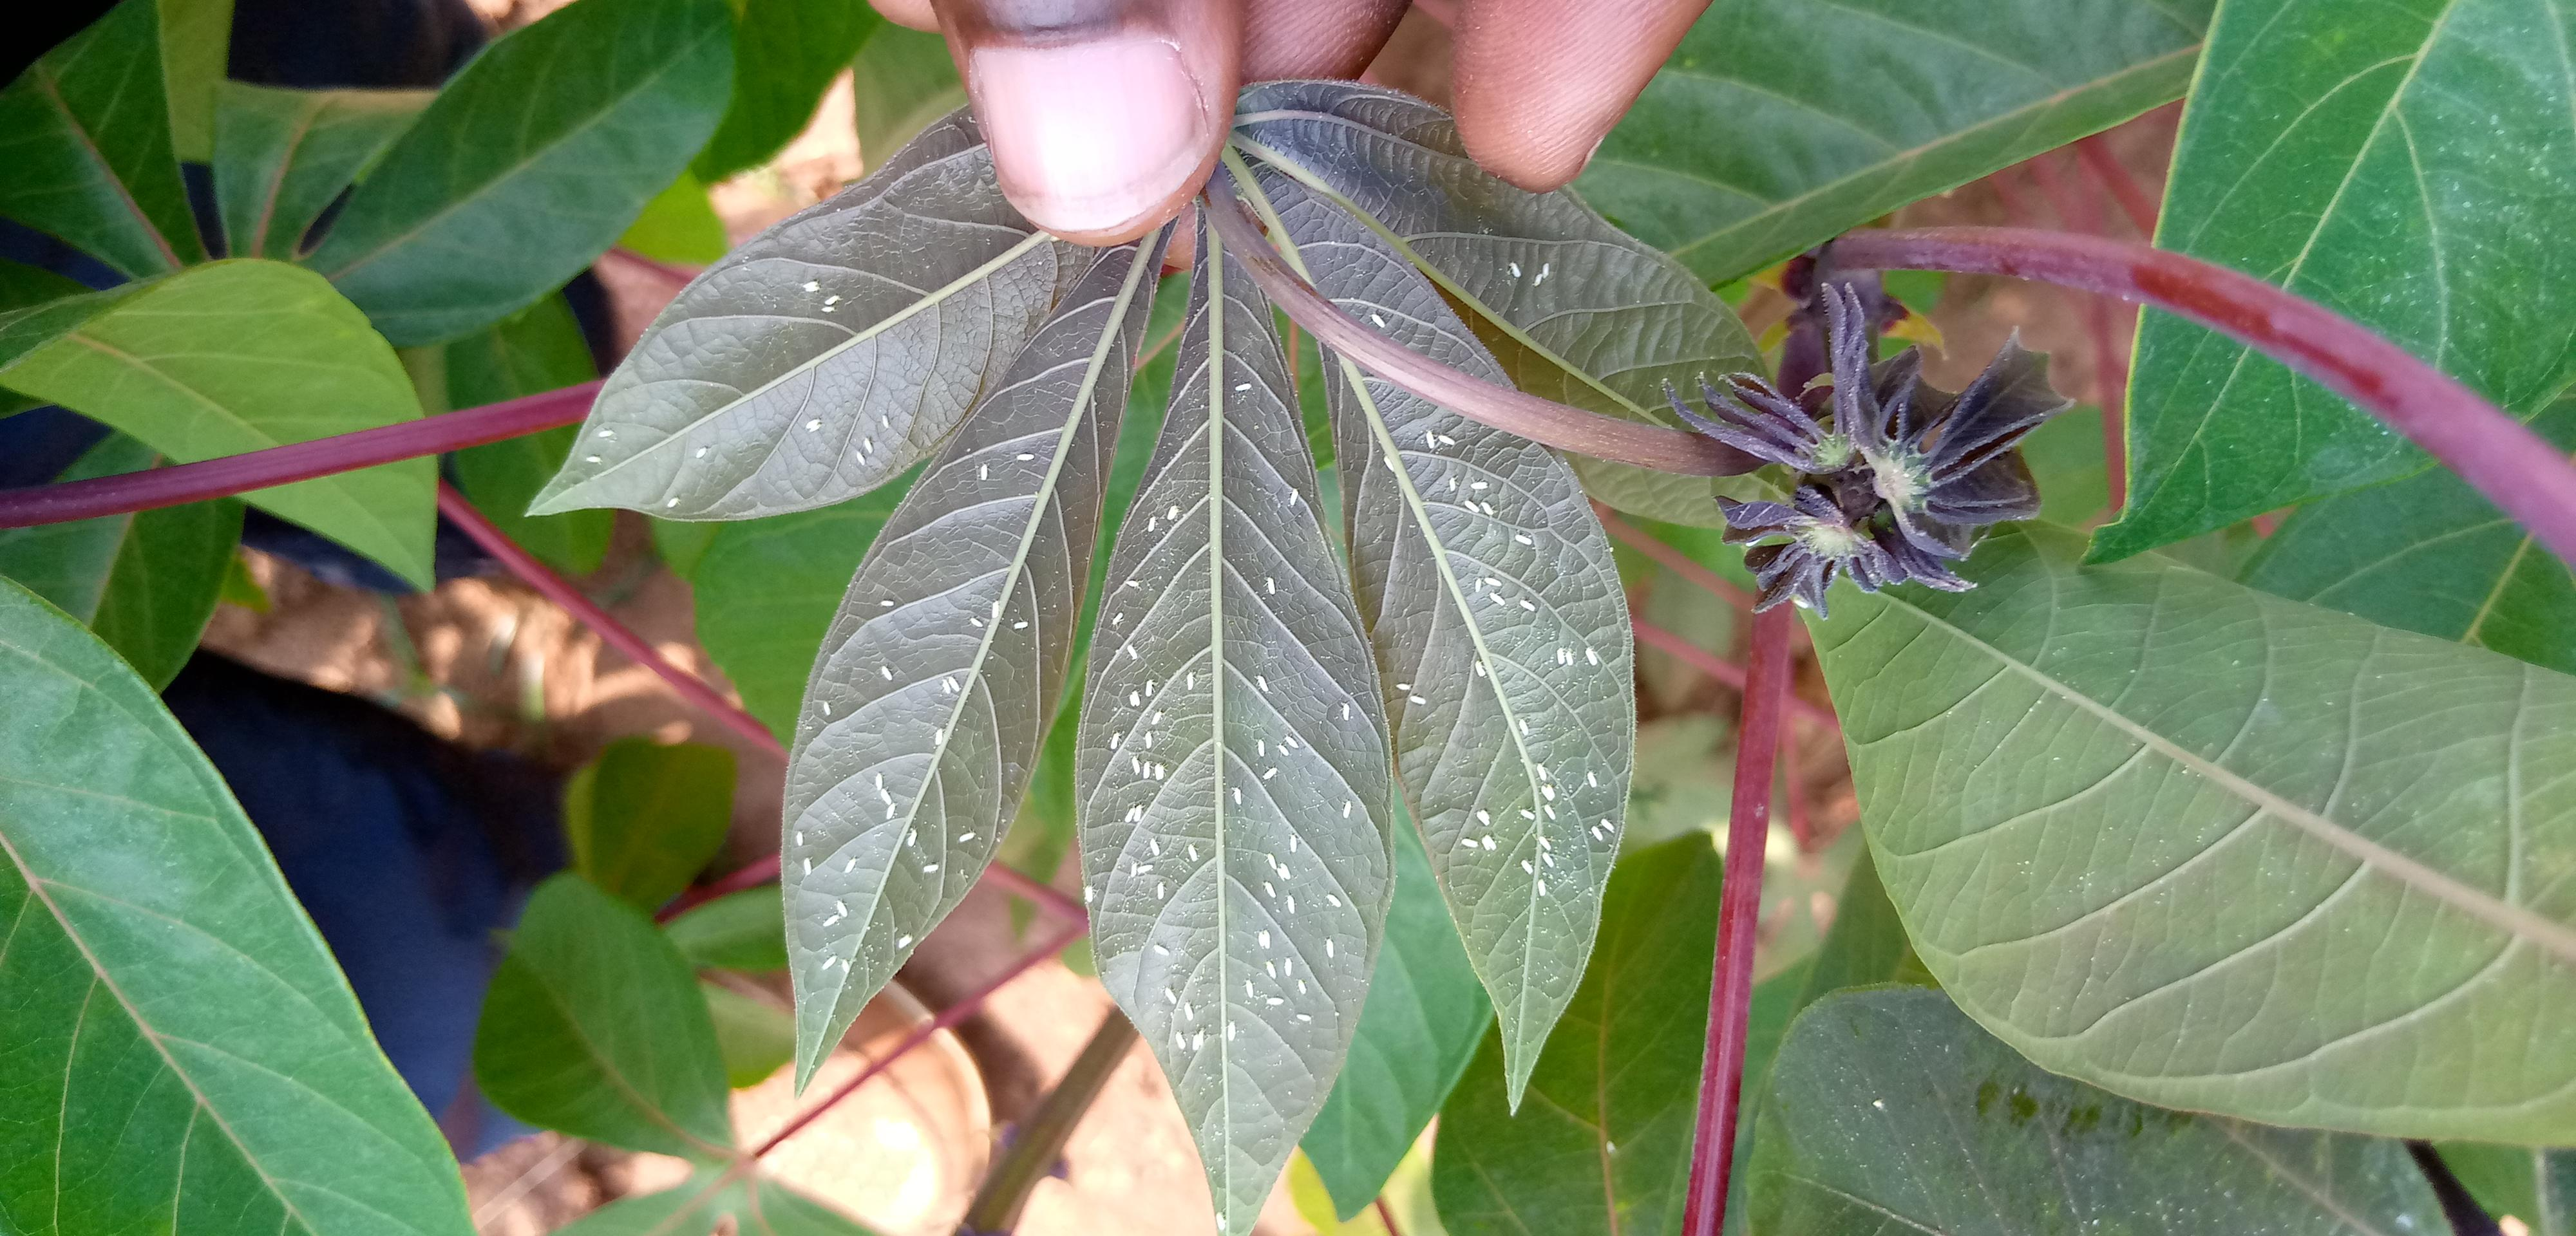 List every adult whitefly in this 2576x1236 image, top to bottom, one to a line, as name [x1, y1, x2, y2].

whitefly [1508, 259, 1522, 278]
whitefly [1542, 261, 1551, 279]
whitefly [1533, 272, 1542, 288]
whitefly [802, 279, 819, 289]
whitefly [806, 286, 820, 293]
whitefly [824, 294, 842, 306]
whitefly [820, 306, 838, 314]
whitefly [1369, 312, 1386, 329]
whitefly [1233, 380, 1254, 393]
whitefly [880, 411, 891, 430]
whitefly [805, 416, 820, 429]
whitefly [809, 423, 822, 433]
whitefly [598, 428, 615, 438]
whitefly [1425, 429, 1435, 449]
whitefly [1438, 434, 1456, 446]
whitefly [863, 436, 876, 454]
whitefly [694, 445, 710, 460]
whitefly [856, 450, 867, 467]
whitefly [1014, 451, 1036, 462]
whitefly [585, 454, 602, 465]
whitefly [1383, 455, 1395, 472]
whitefly [980, 462, 990, 482]
whitefly [1448, 475, 1457, 493]
whitefly [1468, 480, 1492, 490]
whitefly [1289, 486, 1300, 508]
whitefly [666, 494, 681, 509]
whitefly [1464, 499, 1480, 513]
whitefly [1480, 500, 1495, 517]
whitefly [1164, 502, 1183, 522]
whitefly [1147, 514, 1157, 533]
whitefly [1513, 532, 1533, 547]
whitefly [1265, 575, 1279, 597]
whitefly [1473, 576, 1482, 594]
whitefly [1482, 576, 1502, 587]
whitefly [1124, 579, 1141, 588]
whitefly [1488, 591, 1506, 607]
whitefly [878, 598, 896, 608]
whitefly [990, 599, 1001, 620]
whitefly [1519, 599, 1535, 612]
whitefly [1110, 611, 1126, 626]
whitefly [967, 615, 985, 630]
whitefly [1011, 619, 1032, 631]
whitefly [1125, 643, 1141, 662]
whitefly [1555, 646, 1565, 665]
whitefly [1584, 646, 1598, 667]
whitefly [1565, 650, 1574, 668]
whitefly [1474, 658, 1488, 678]
whitefly [880, 663, 895, 682]
whitefly [1186, 671, 1195, 692]
whitefly [1254, 673, 1271, 694]
whitefly [947, 675, 963, 693]
whitefly [940, 678, 952, 695]
whitefly [1143, 678, 1154, 698]
whitefly [1395, 681, 1412, 691]
whitefly [1132, 689, 1141, 707]
whitefly [1129, 692, 1135, 707]
whitefly [1409, 694, 1427, 706]
whitefly [822, 700, 834, 716]
whitefly [1341, 702, 1351, 722]
whitefly [1150, 709, 1167, 726]
whitefly [1517, 718, 1531, 736]
whitefly [933, 726, 945, 748]
whitefly [1108, 729, 1122, 752]
whitefly [1143, 730, 1155, 749]
whitefly [1284, 733, 1300, 750]
whitefly [1256, 736, 1266, 758]
whitefly [1276, 742, 1291, 758]
whitefly [1130, 754, 1141, 775]
whitefly [1143, 759, 1150, 781]
whitefly [1154, 760, 1160, 781]
whitefly [1536, 761, 1548, 782]
whitefly [1159, 763, 1167, 780]
whitefly [1259, 765, 1279, 781]
whitefly [1586, 770, 1598, 789]
whitefly [874, 771, 885, 791]
whitefly [1547, 783, 1556, 799]
whitefly [1540, 785, 1553, 801]
whitefly [1231, 785, 1245, 806]
whitefly [880, 788, 895, 805]
whitefly [1341, 798, 1352, 819]
whitefly [1133, 801, 1144, 822]
whitefly [885, 803, 897, 821]
whitefly [1543, 803, 1557, 821]
whitefly [1124, 807, 1135, 823]
whitefly [1519, 808, 1537, 821]
whitefly [1481, 809, 1490, 819]
whitefly [1476, 810, 1490, 826]
whitefly [1600, 817, 1615, 832]
whitefly [1591, 825, 1604, 841]
whitefly [905, 827, 921, 847]
whitefly [957, 829, 977, 845]
whitefly [795, 830, 806, 847]
whitefly [1288, 834, 1300, 853]
whitefly [1485, 834, 1497, 851]
whitefly [1538, 835, 1552, 852]
whitefly [1149, 836, 1164, 857]
whitefly [1481, 836, 1491, 851]
whitefly [1461, 837, 1478, 848]
whitefly [1188, 842, 1200, 863]
whitefly [1266, 850, 1277, 870]
whitefly [1542, 851, 1555, 868]
whitefly [802, 856, 813, 877]
whitefly [844, 856, 858, 874]
whitefly [1520, 859, 1534, 875]
whitefly [1129, 861, 1139, 879]
whitefly [1280, 862, 1291, 880]
whitefly [922, 863, 941, 875]
whitefly [1137, 863, 1154, 875]
whitefly [1276, 866, 1287, 881]
whitefly [1536, 877, 1547, 898]
whitefly [1155, 879, 1166, 901]
whitefly [1262, 881, 1277, 899]
whitefly [1083, 883, 1095, 905]
whitefly [1325, 892, 1344, 909]
whitefly [1286, 894, 1296, 915]
whitefly [836, 897, 850, 918]
whitefly [822, 914, 841, 928]
whitefly [1264, 929, 1273, 950]
whitefly [1258, 930, 1264, 948]
whitefly [897, 930, 914, 951]
whitefly [1324, 935, 1336, 960]
whitefly [1151, 942, 1171, 957]
whitefly [820, 953, 838, 971]
whitefly [1283, 955, 1295, 979]
whitefly [841, 957, 852, 975]
whitefly [1264, 958, 1279, 981]
whitefly [1244, 977, 1255, 1000]
whitefly [1297, 977, 1309, 996]
whitefly [1164, 985, 1178, 1005]
whitefly [1264, 995, 1285, 1007]
whitefly [1182, 1000, 1195, 1021]
whitefly [1295, 1013, 1315, 1024]
whitefly [1227, 1019, 1238, 1042]
whitefly [1198, 1027, 1206, 1047]
whitefly [1174, 1029, 1188, 1050]
whitefly [1192, 1032, 1199, 1051]
whitefly [1870, 1096, 1887, 1112]
whitefly [1215, 1210, 1227, 1231]